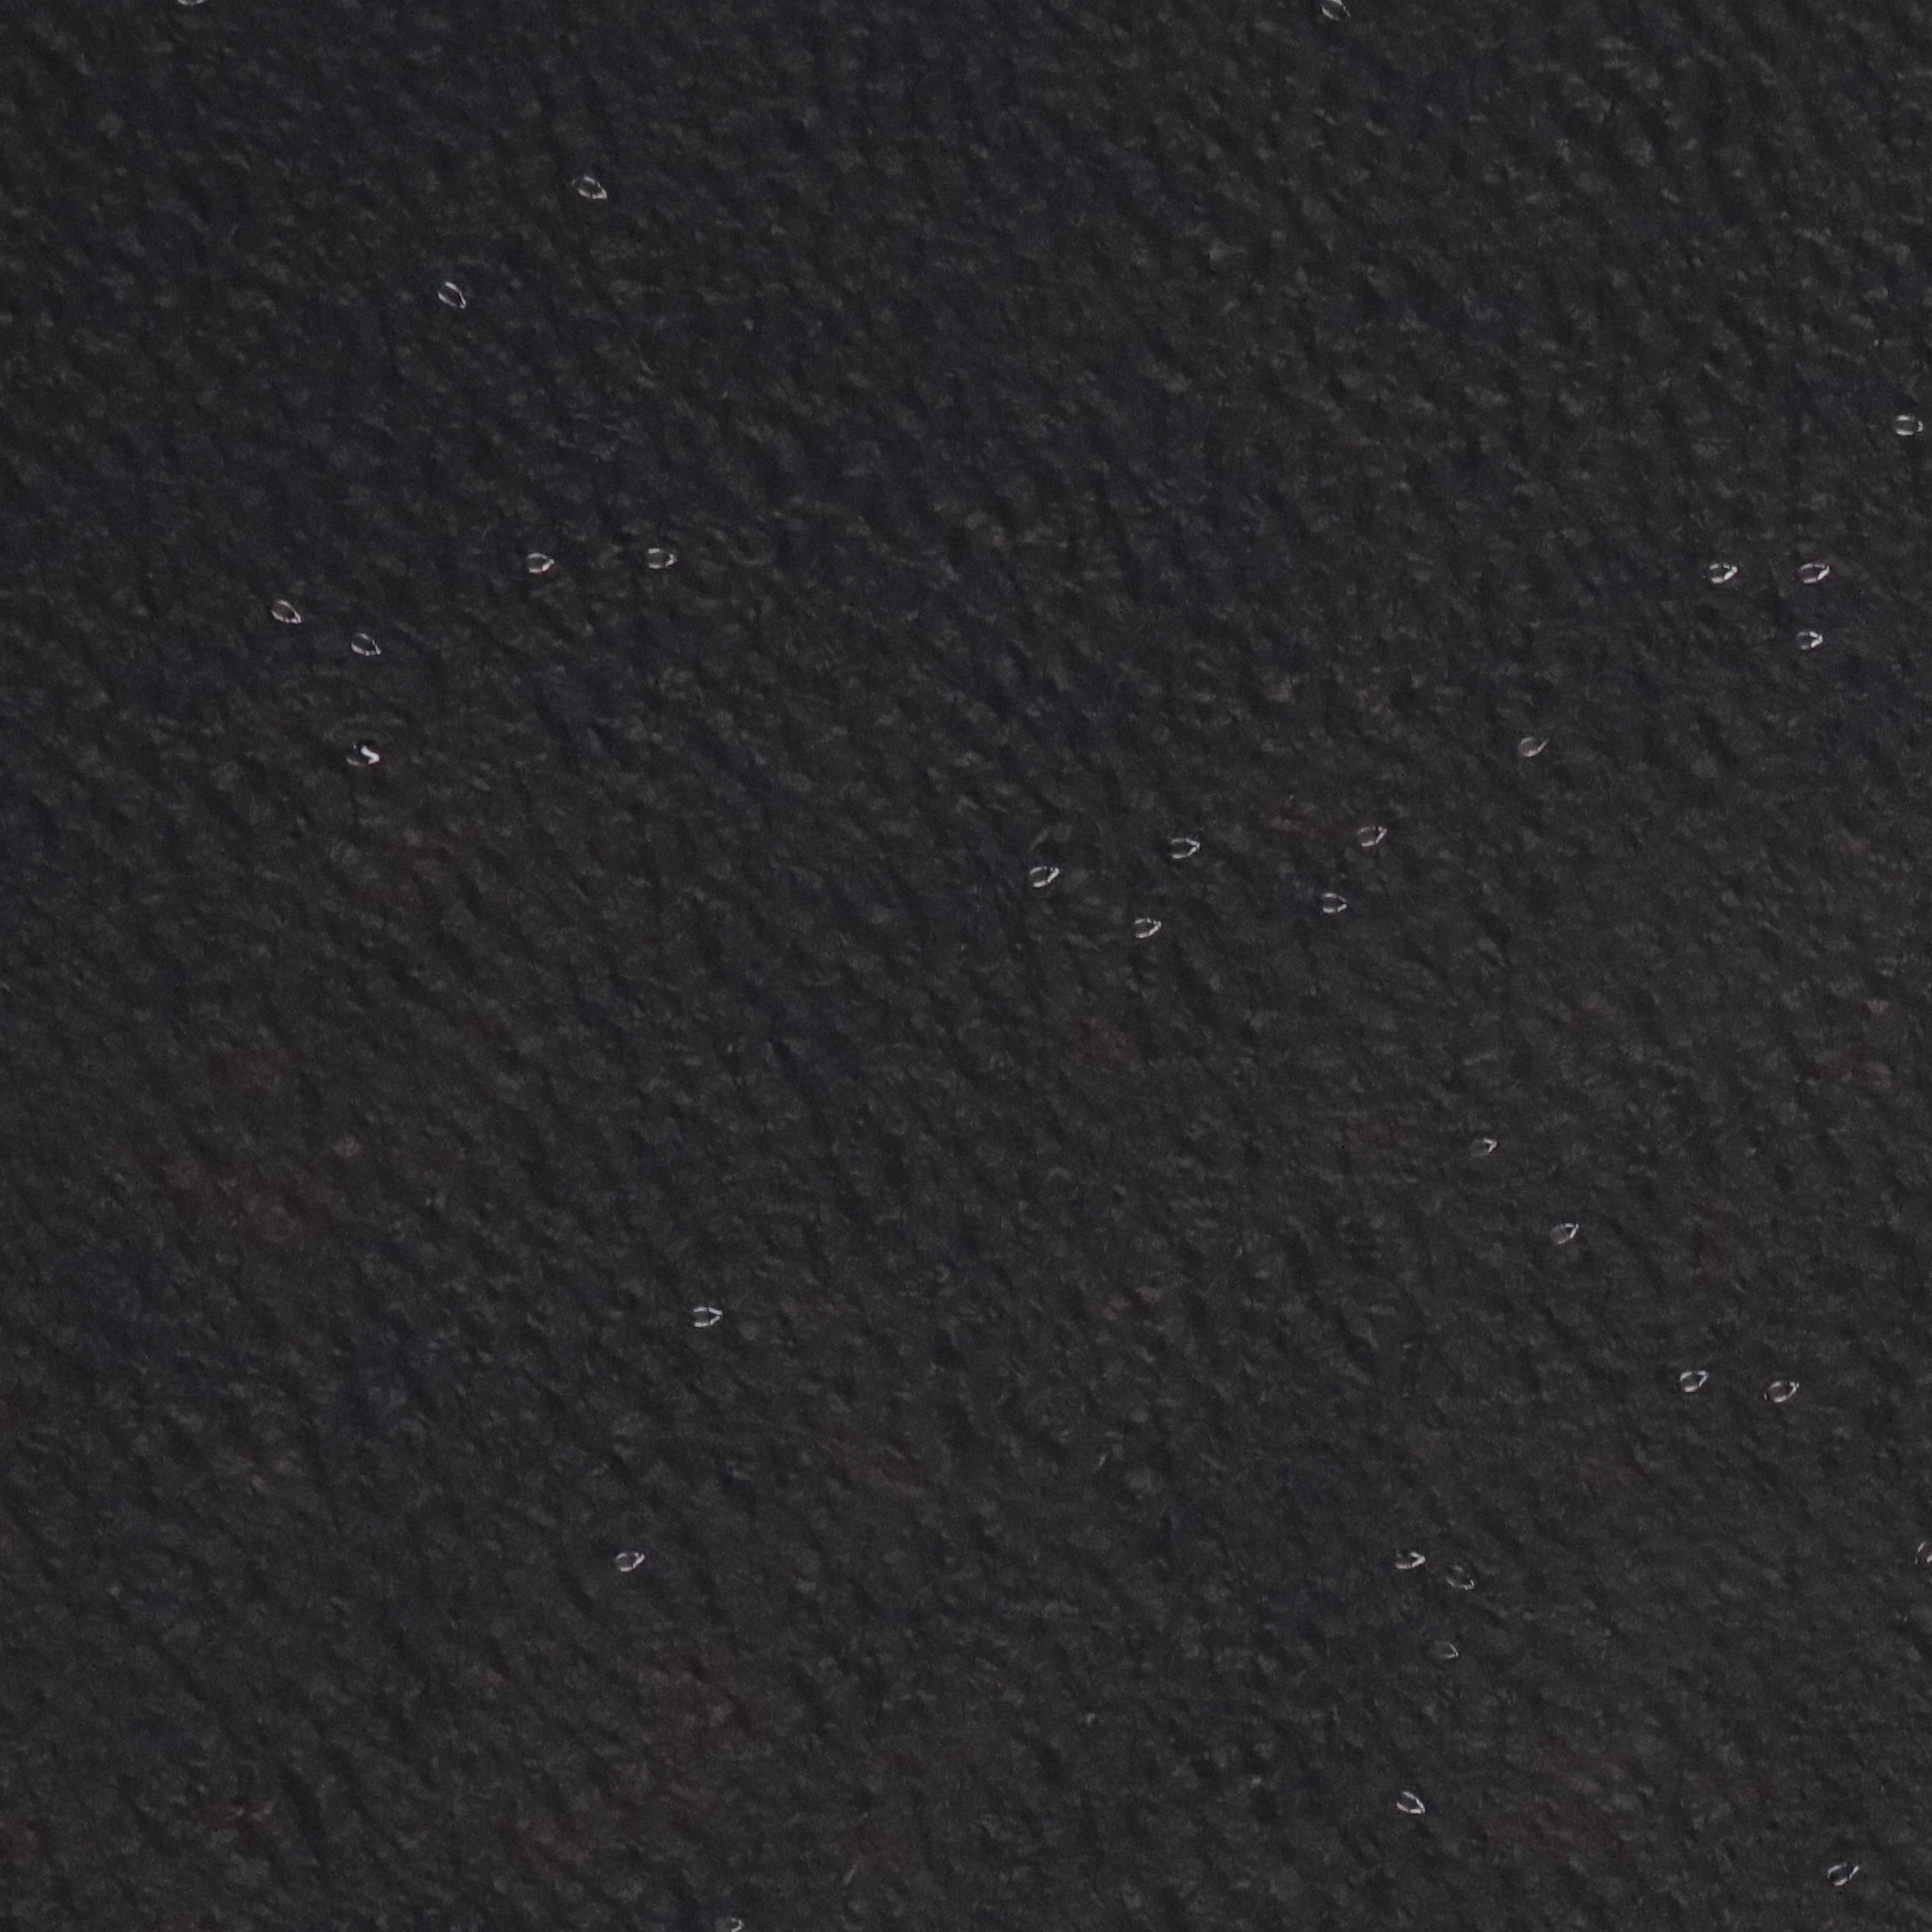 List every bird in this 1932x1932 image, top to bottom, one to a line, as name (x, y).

brant (1332, 5)
brant (590, 188)
brant (451, 295)
brant (1907, 427)
brant (658, 558)
brant (535, 563)
brant (1721, 573)
brant (1815, 574)
brant (285, 612)
brant (1807, 643)
brant (364, 644)
brant (1531, 747)
brant (362, 751)
brant (1369, 838)
brant (1183, 851)
brant (1042, 875)
brant (1333, 902)
brant (1144, 929)
brant (1479, 1148)
brant (1562, 1234)
brant (704, 1318)
brant (1691, 1382)
brant (1781, 1391)
brant (1929, 1550)
brant (628, 1561)
brant (1408, 1561)
brant (1459, 1577)
brant (1441, 1652)
brant (1410, 1802)
brant (1842, 1874)
brant (726, 1925)